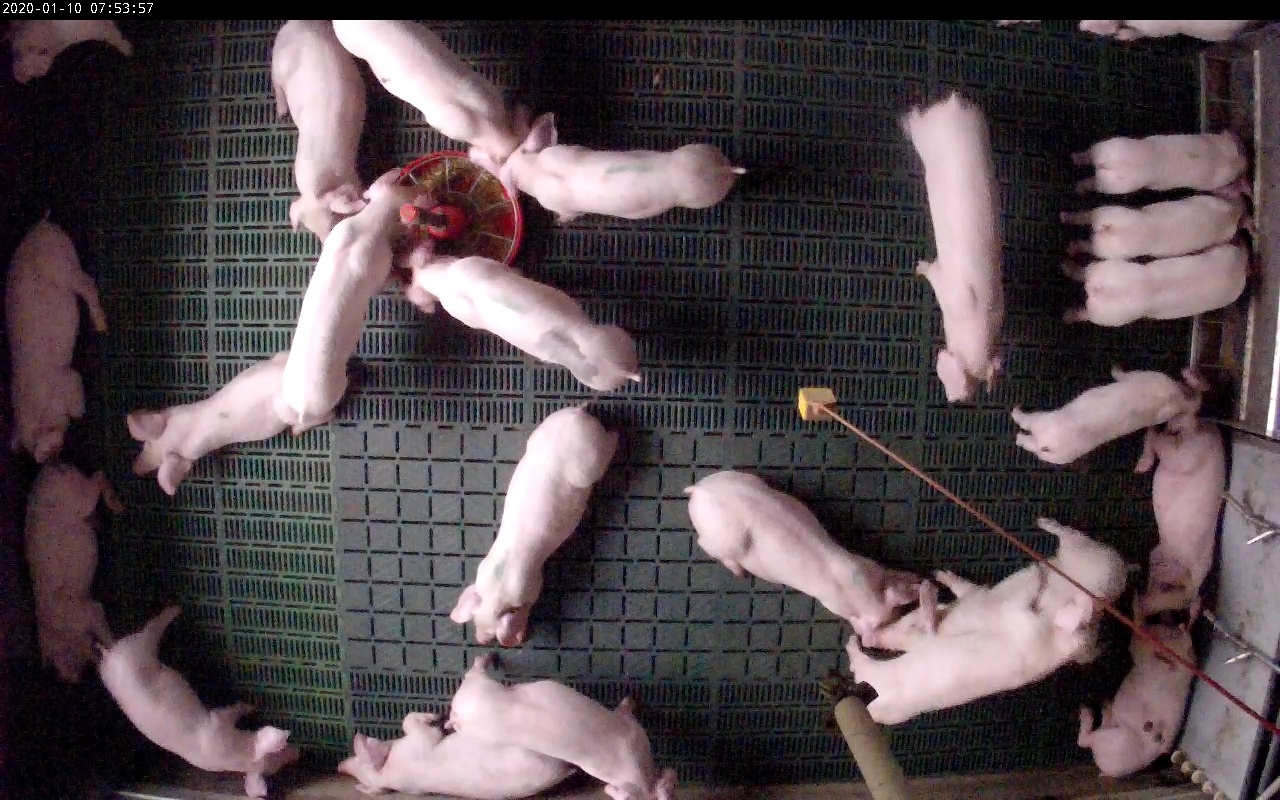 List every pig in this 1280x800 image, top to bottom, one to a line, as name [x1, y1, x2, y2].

pig [0, 17, 137, 85]
pig [331, 18, 534, 178]
pig [270, 20, 368, 246]
pig [1078, 20, 1251, 45]
pig [895, 89, 1007, 405]
pig [498, 113, 749, 224]
pig [1068, 130, 1252, 198]
pig [282, 165, 440, 426]
pig [1059, 180, 1256, 261]
pig [4, 211, 108, 468]
pig [1059, 236, 1255, 329]
pig [393, 238, 644, 393]
pig [124, 352, 337, 497]
pig [1010, 364, 1212, 466]
pig [449, 400, 622, 647]
pig [1133, 419, 1227, 633]
pig [23, 460, 126, 684]
pig [682, 470, 925, 636]
pig [861, 516, 1142, 653]
pig [845, 563, 1104, 726]
pig [93, 605, 301, 798]
pig [1077, 612, 1198, 779]
pig [444, 652, 678, 799]
pig [337, 712, 582, 799]